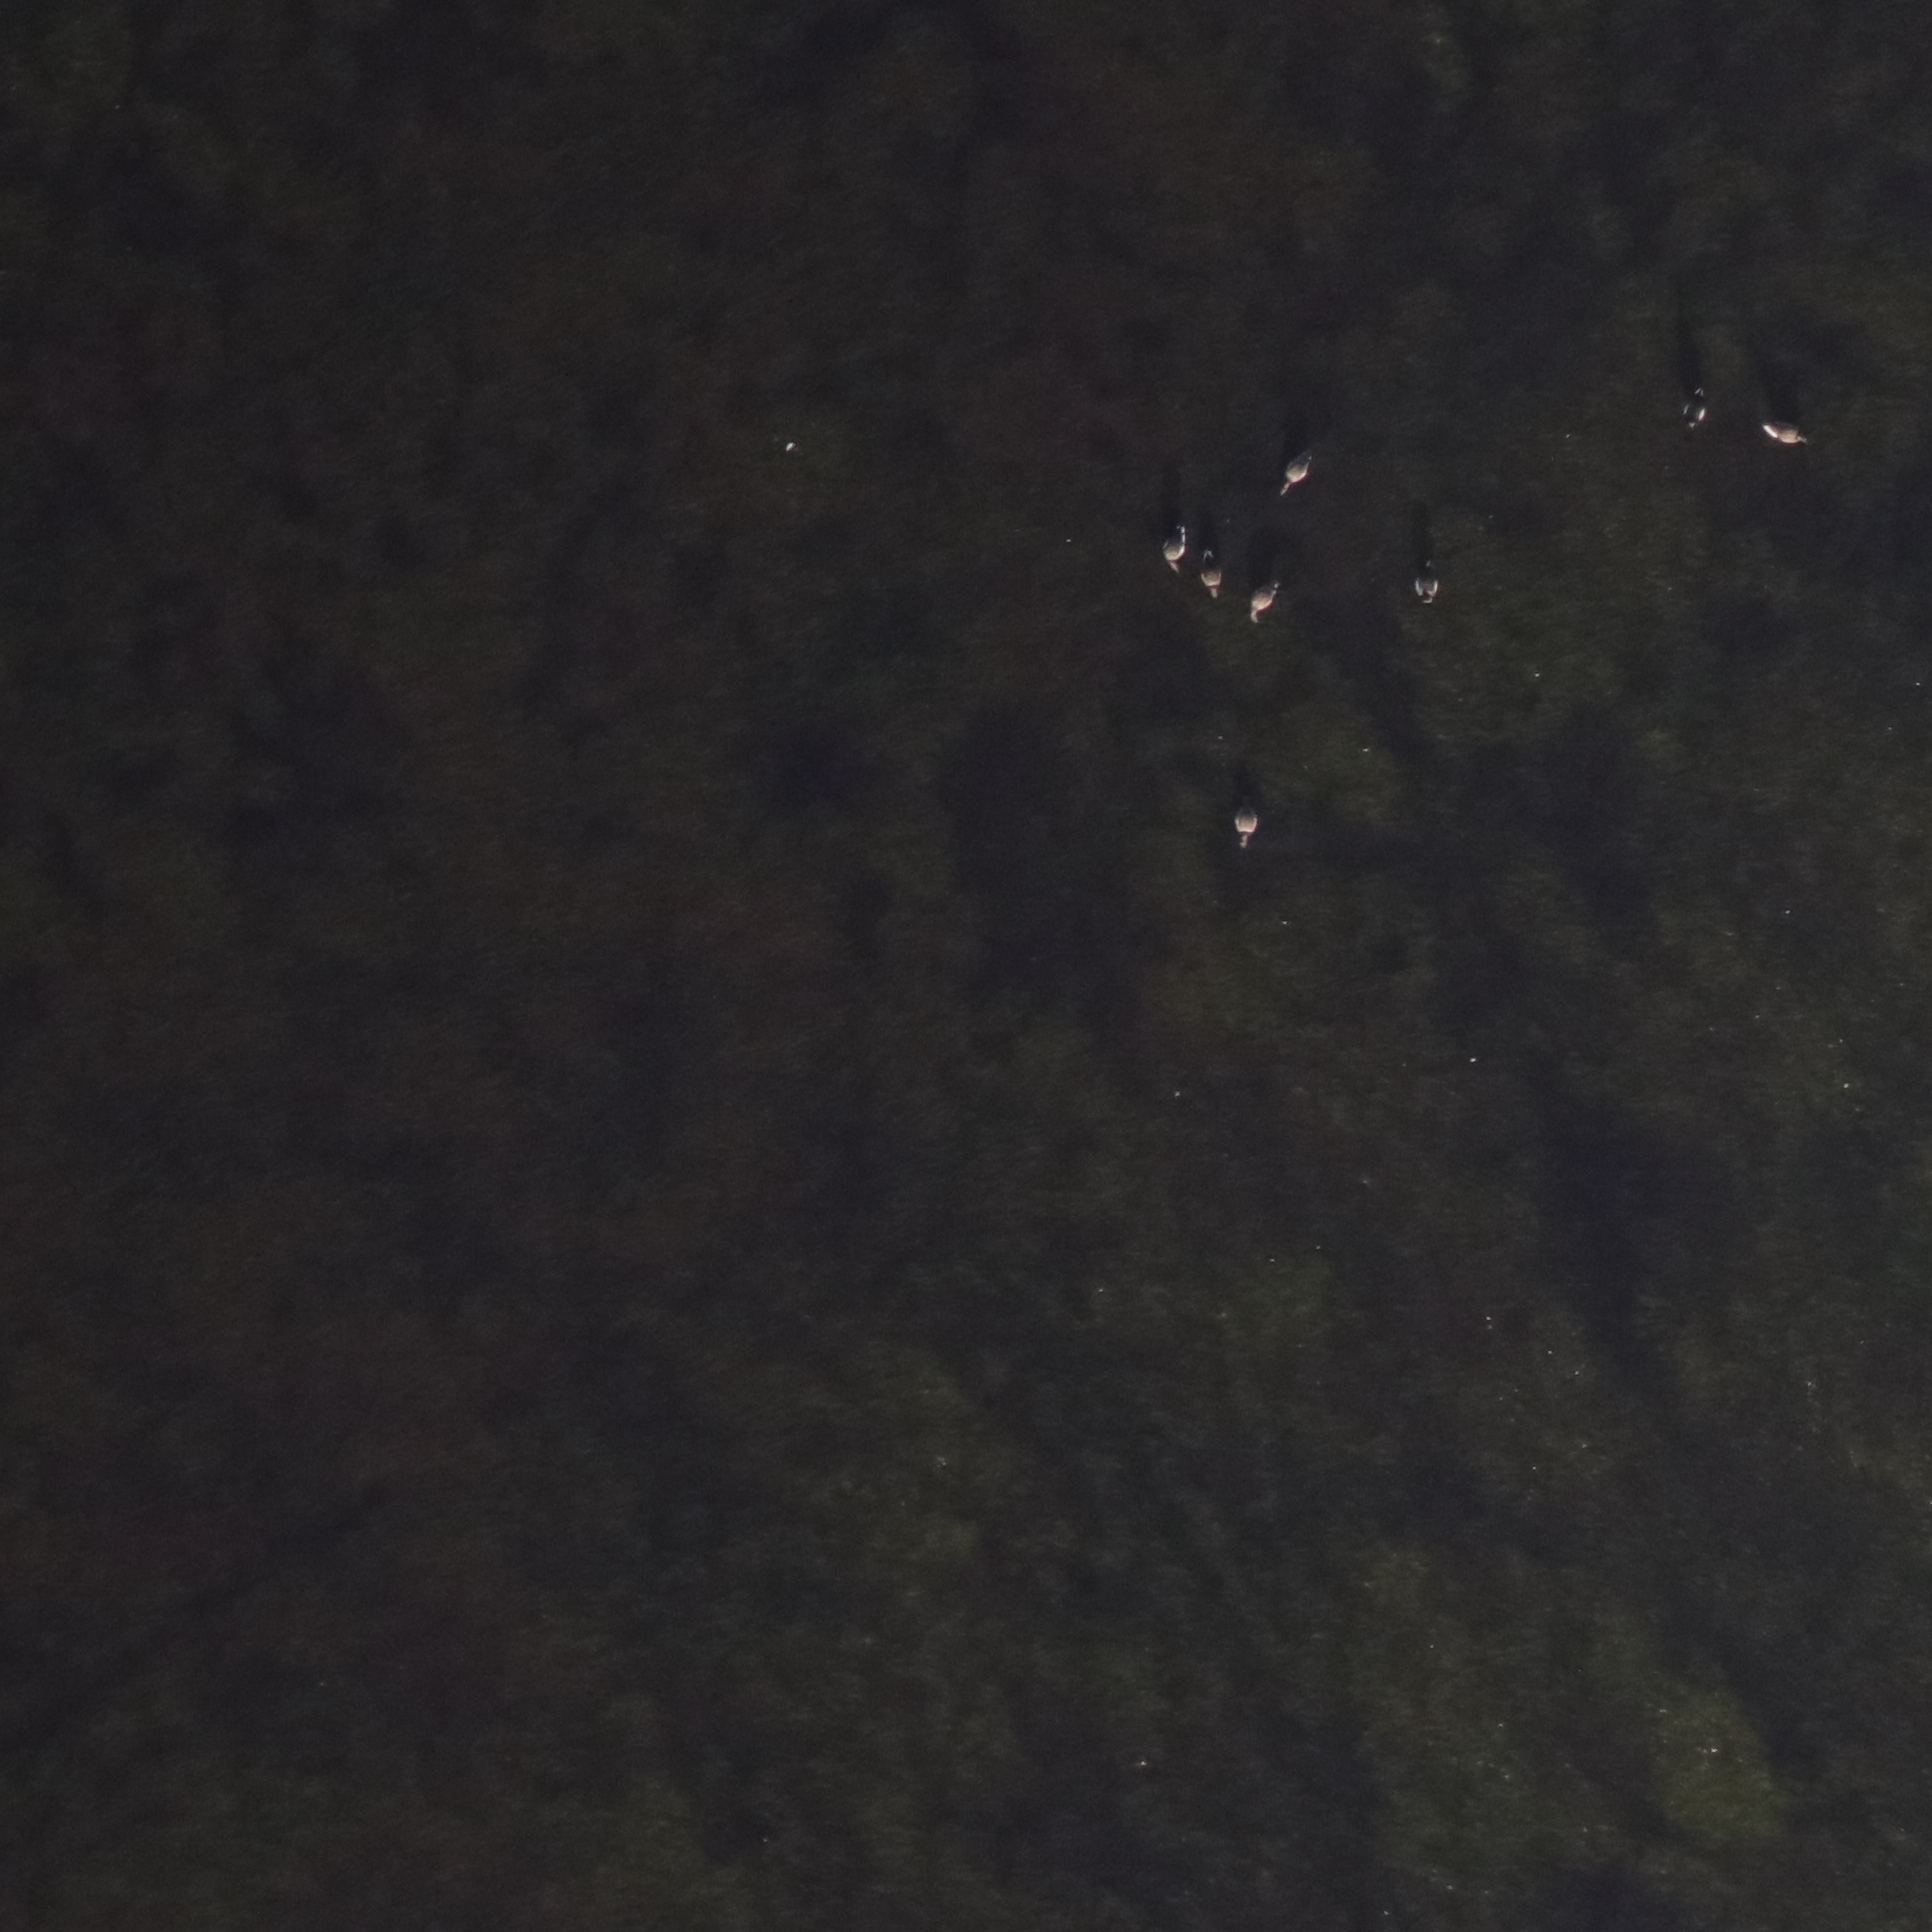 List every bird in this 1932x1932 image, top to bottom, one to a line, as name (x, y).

brant (1694, 411)
brant (1784, 434)
brant (1295, 472)
brant (1174, 549)
brant (1212, 568)
brant (1426, 584)
brant (1264, 597)
brant (1246, 823)